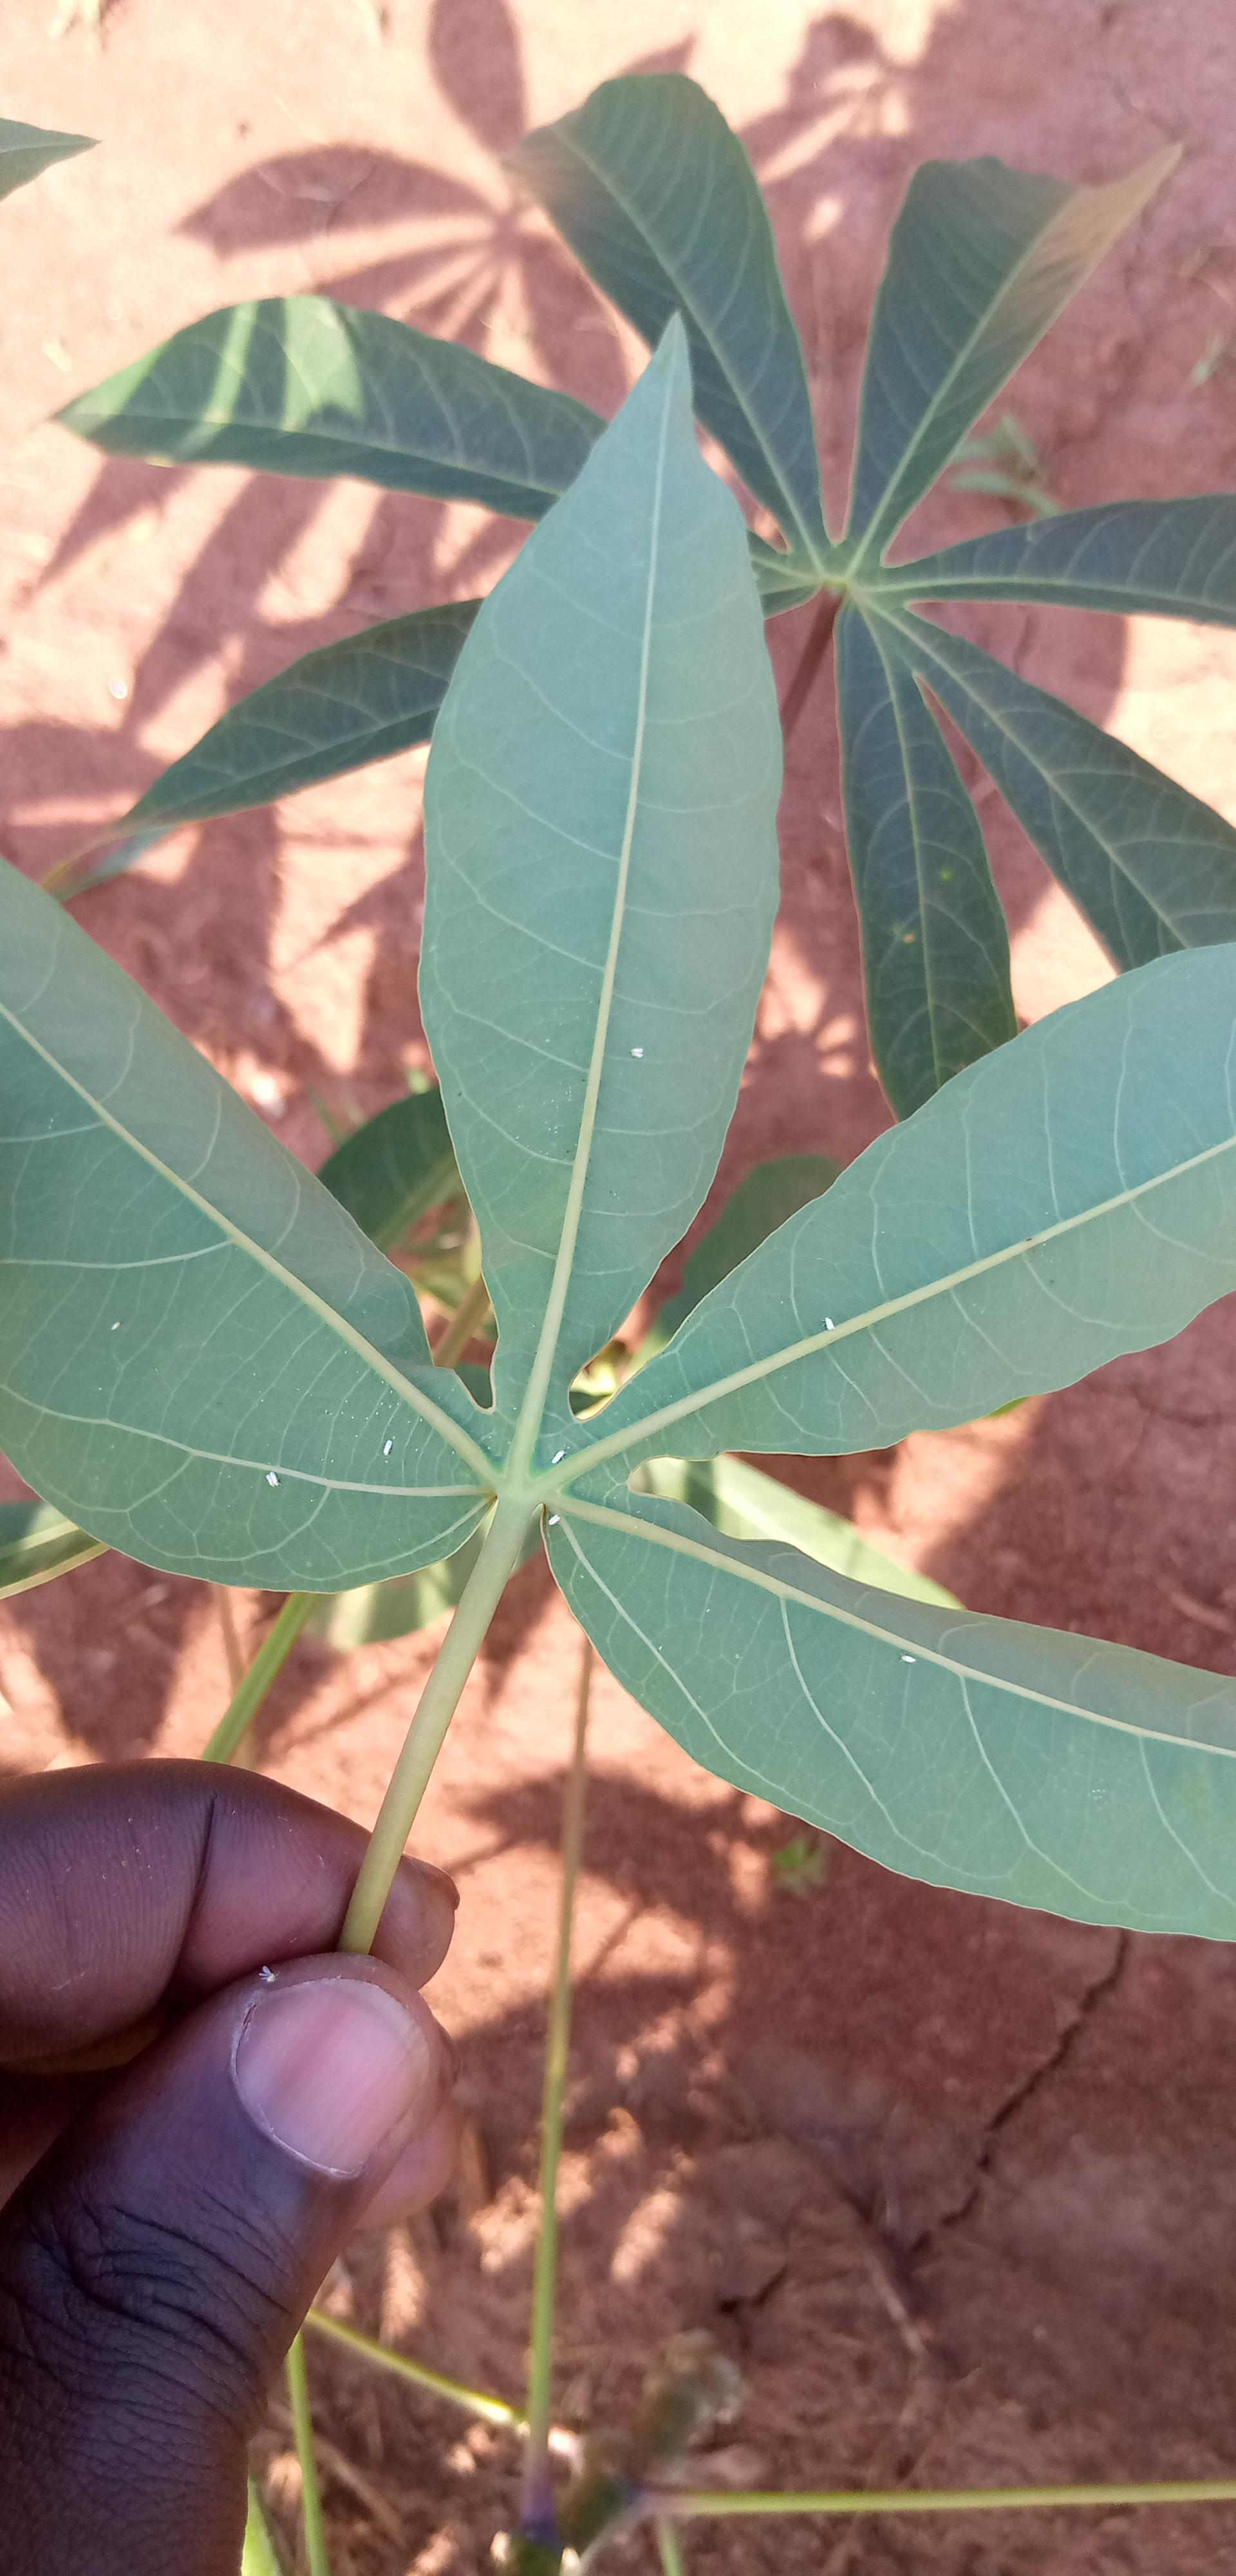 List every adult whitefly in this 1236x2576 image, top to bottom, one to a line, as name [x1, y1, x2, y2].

whitefly [626, 1046, 646, 1059]
whitefly [820, 1315, 838, 1334]
whitefly [109, 1320, 122, 1333]
whitefly [382, 1436, 395, 1459]
whitefly [546, 1444, 568, 1466]
whitefly [264, 1469, 281, 1489]
whitefly [546, 1511, 563, 1528]
whitefly [898, 1652, 918, 1667]